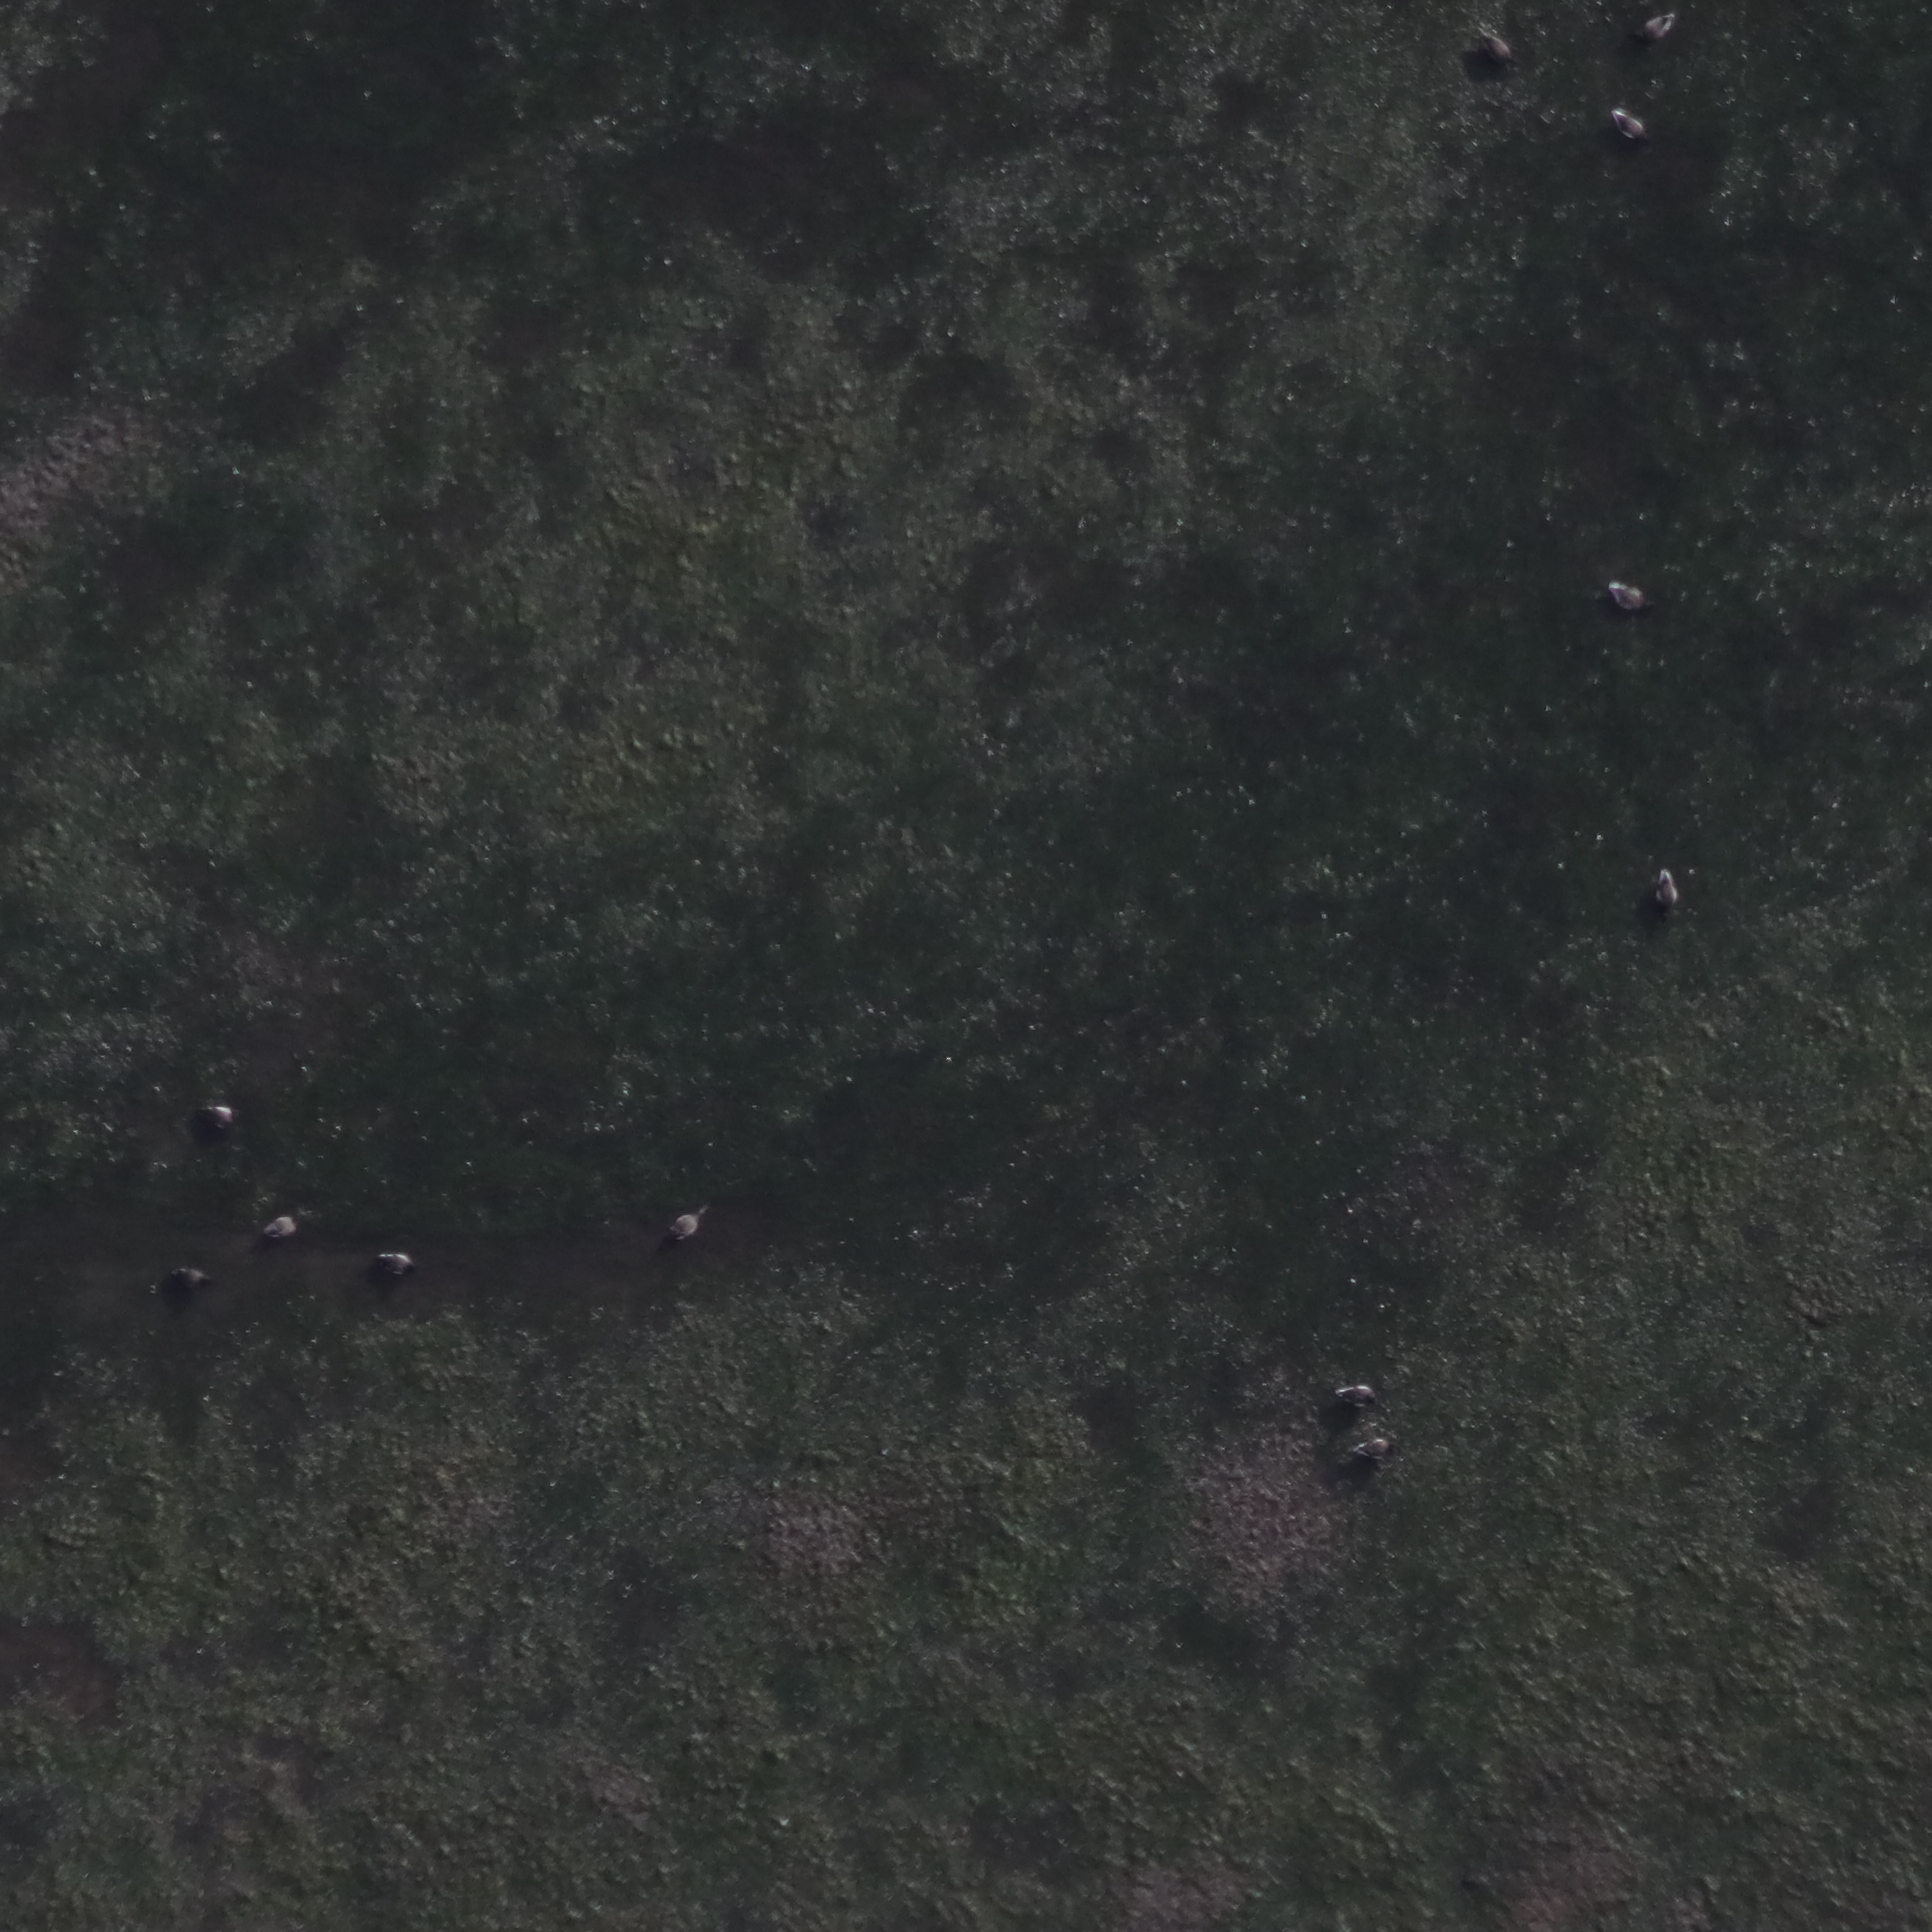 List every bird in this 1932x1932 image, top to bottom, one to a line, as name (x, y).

brant (1661, 25)
brant (1496, 49)
brant (1630, 126)
brant (1629, 599)
brant (1670, 894)
brant (219, 1112)
brant (682, 1219)
brant (281, 1226)
brant (397, 1263)
brant (196, 1264)
brant (1355, 1398)
brant (1375, 1453)